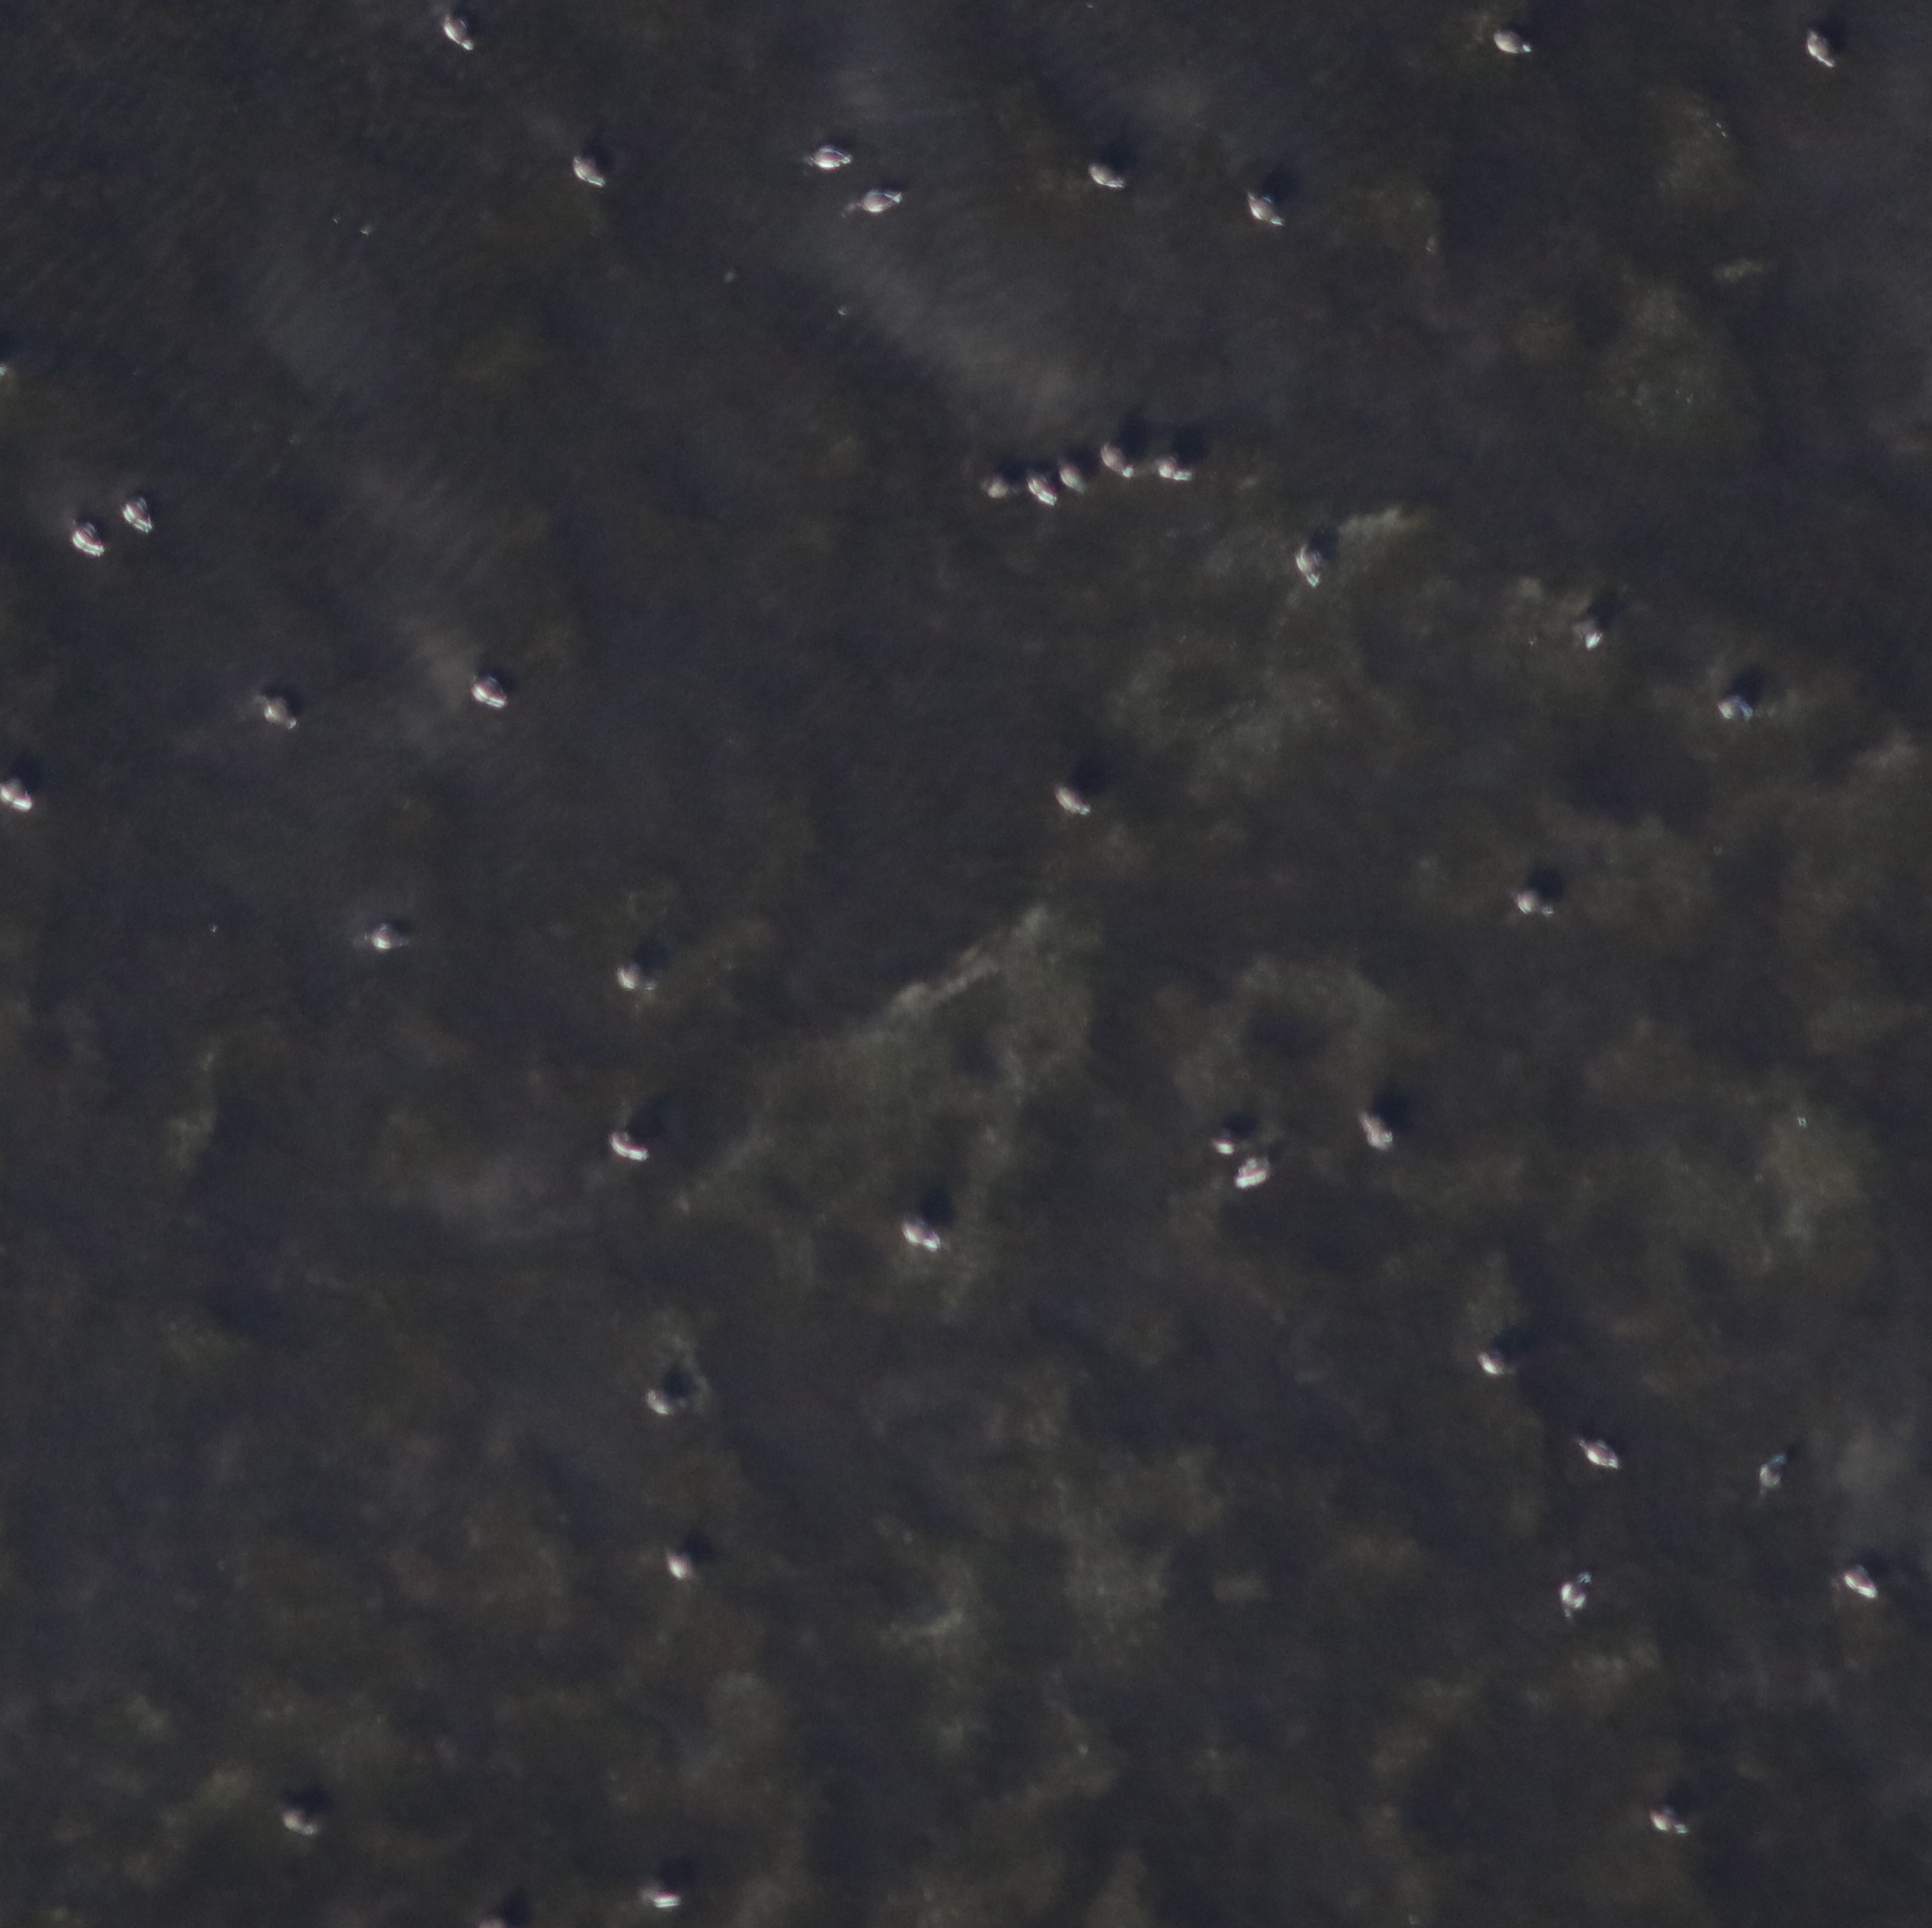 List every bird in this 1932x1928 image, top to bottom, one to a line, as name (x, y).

brant (457, 26)
brant (1511, 42)
brant (1827, 47)
brant (832, 152)
brant (586, 167)
brant (1105, 172)
brant (875, 199)
brant (1263, 210)
brant (1114, 456)
brant (1180, 464)
brant (1077, 475)
brant (1042, 478)
brant (1001, 487)
brant (141, 525)
brant (84, 543)
brant (1300, 561)
brant (1587, 634)
brant (490, 690)
brant (1728, 708)
brant (278, 711)
brant (15, 790)
brant (1070, 802)
brant (1534, 908)
brant (390, 938)
brant (636, 977)
brant (1378, 1126)
brant (1216, 1140)
brant (636, 1146)
brant (1254, 1163)
brant (921, 1232)
brant (1501, 1369)
brant (661, 1396)
brant (1600, 1450)
brant (1772, 1485)
brant (680, 1561)
brant (1863, 1574)
brant (1575, 1594)
brant (302, 1818)
brant (1666, 1823)
brant (665, 1895)